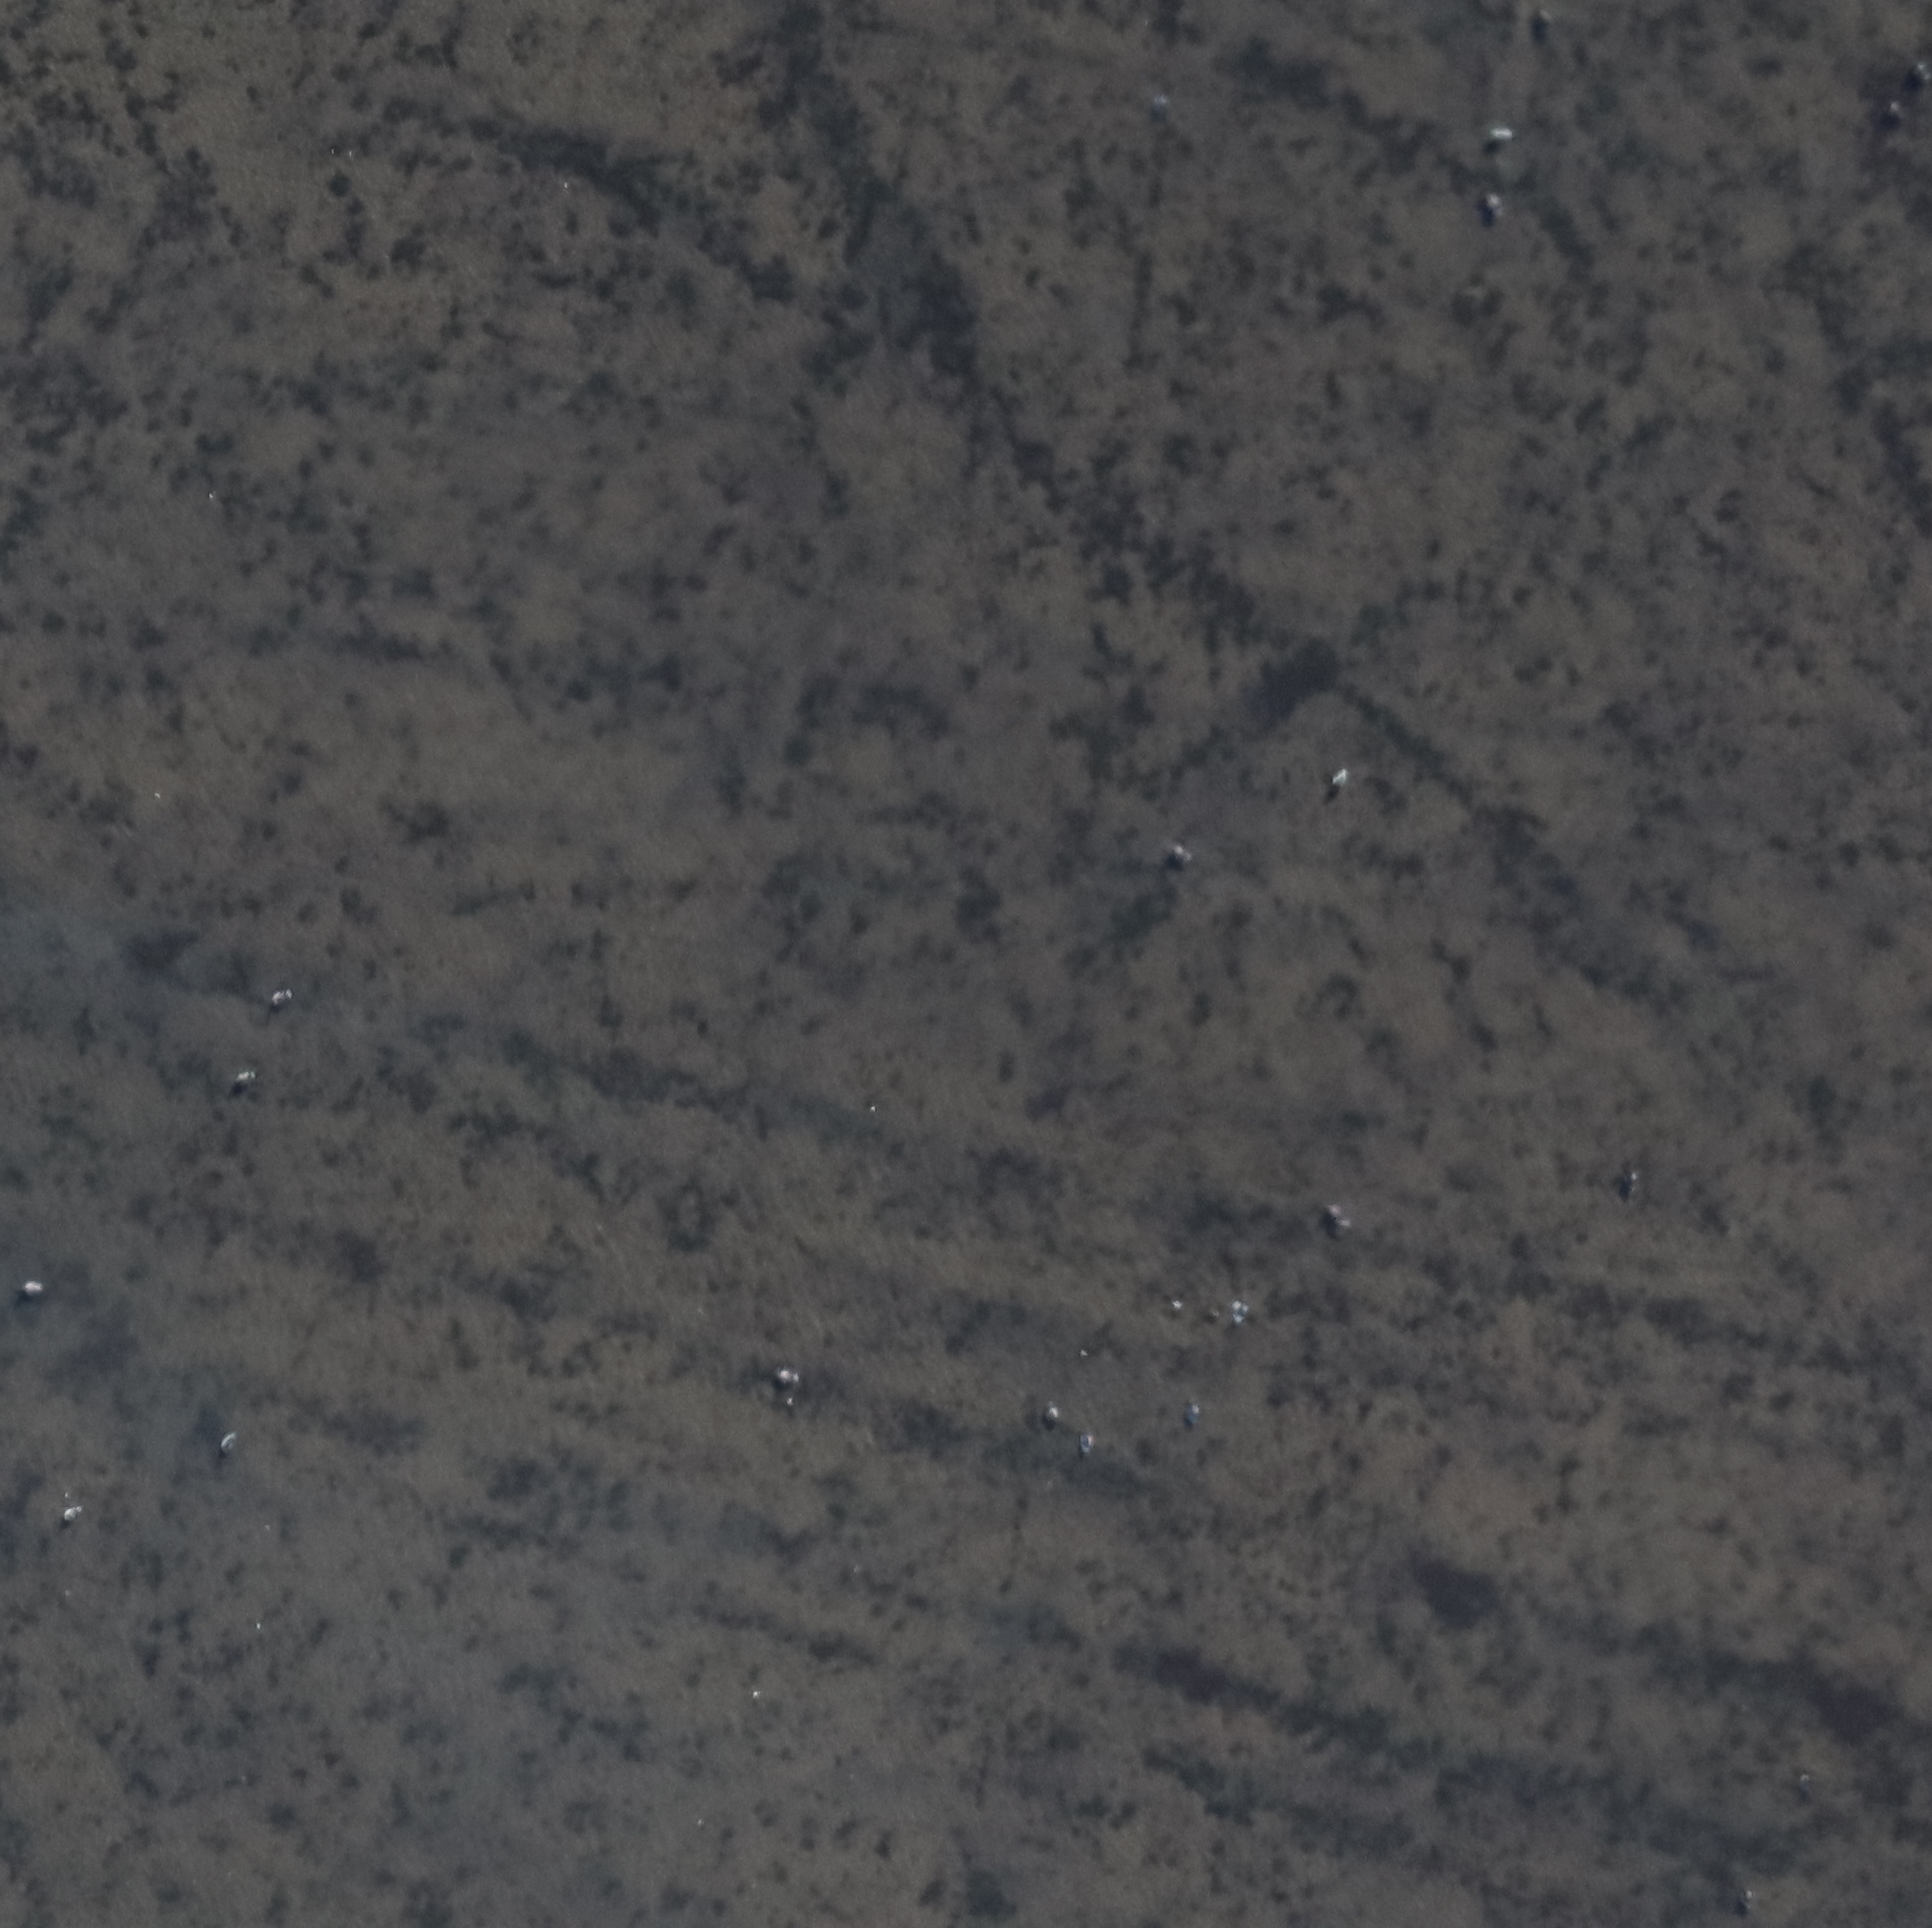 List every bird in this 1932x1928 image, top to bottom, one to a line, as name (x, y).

brant (1543, 18)
brant (1922, 74)
brant (1158, 104)
brant (1893, 113)
brant (1505, 134)
brant (1491, 205)
brant (1339, 779)
brant (1179, 851)
brant (282, 998)
brant (243, 1079)
brant (1628, 1181)
brant (1336, 1215)
brant (34, 1290)
brant (1239, 1310)
brant (787, 1378)
brant (1052, 1413)
brant (1195, 1413)
brant (1086, 1441)
brant (227, 1444)
brant (72, 1515)